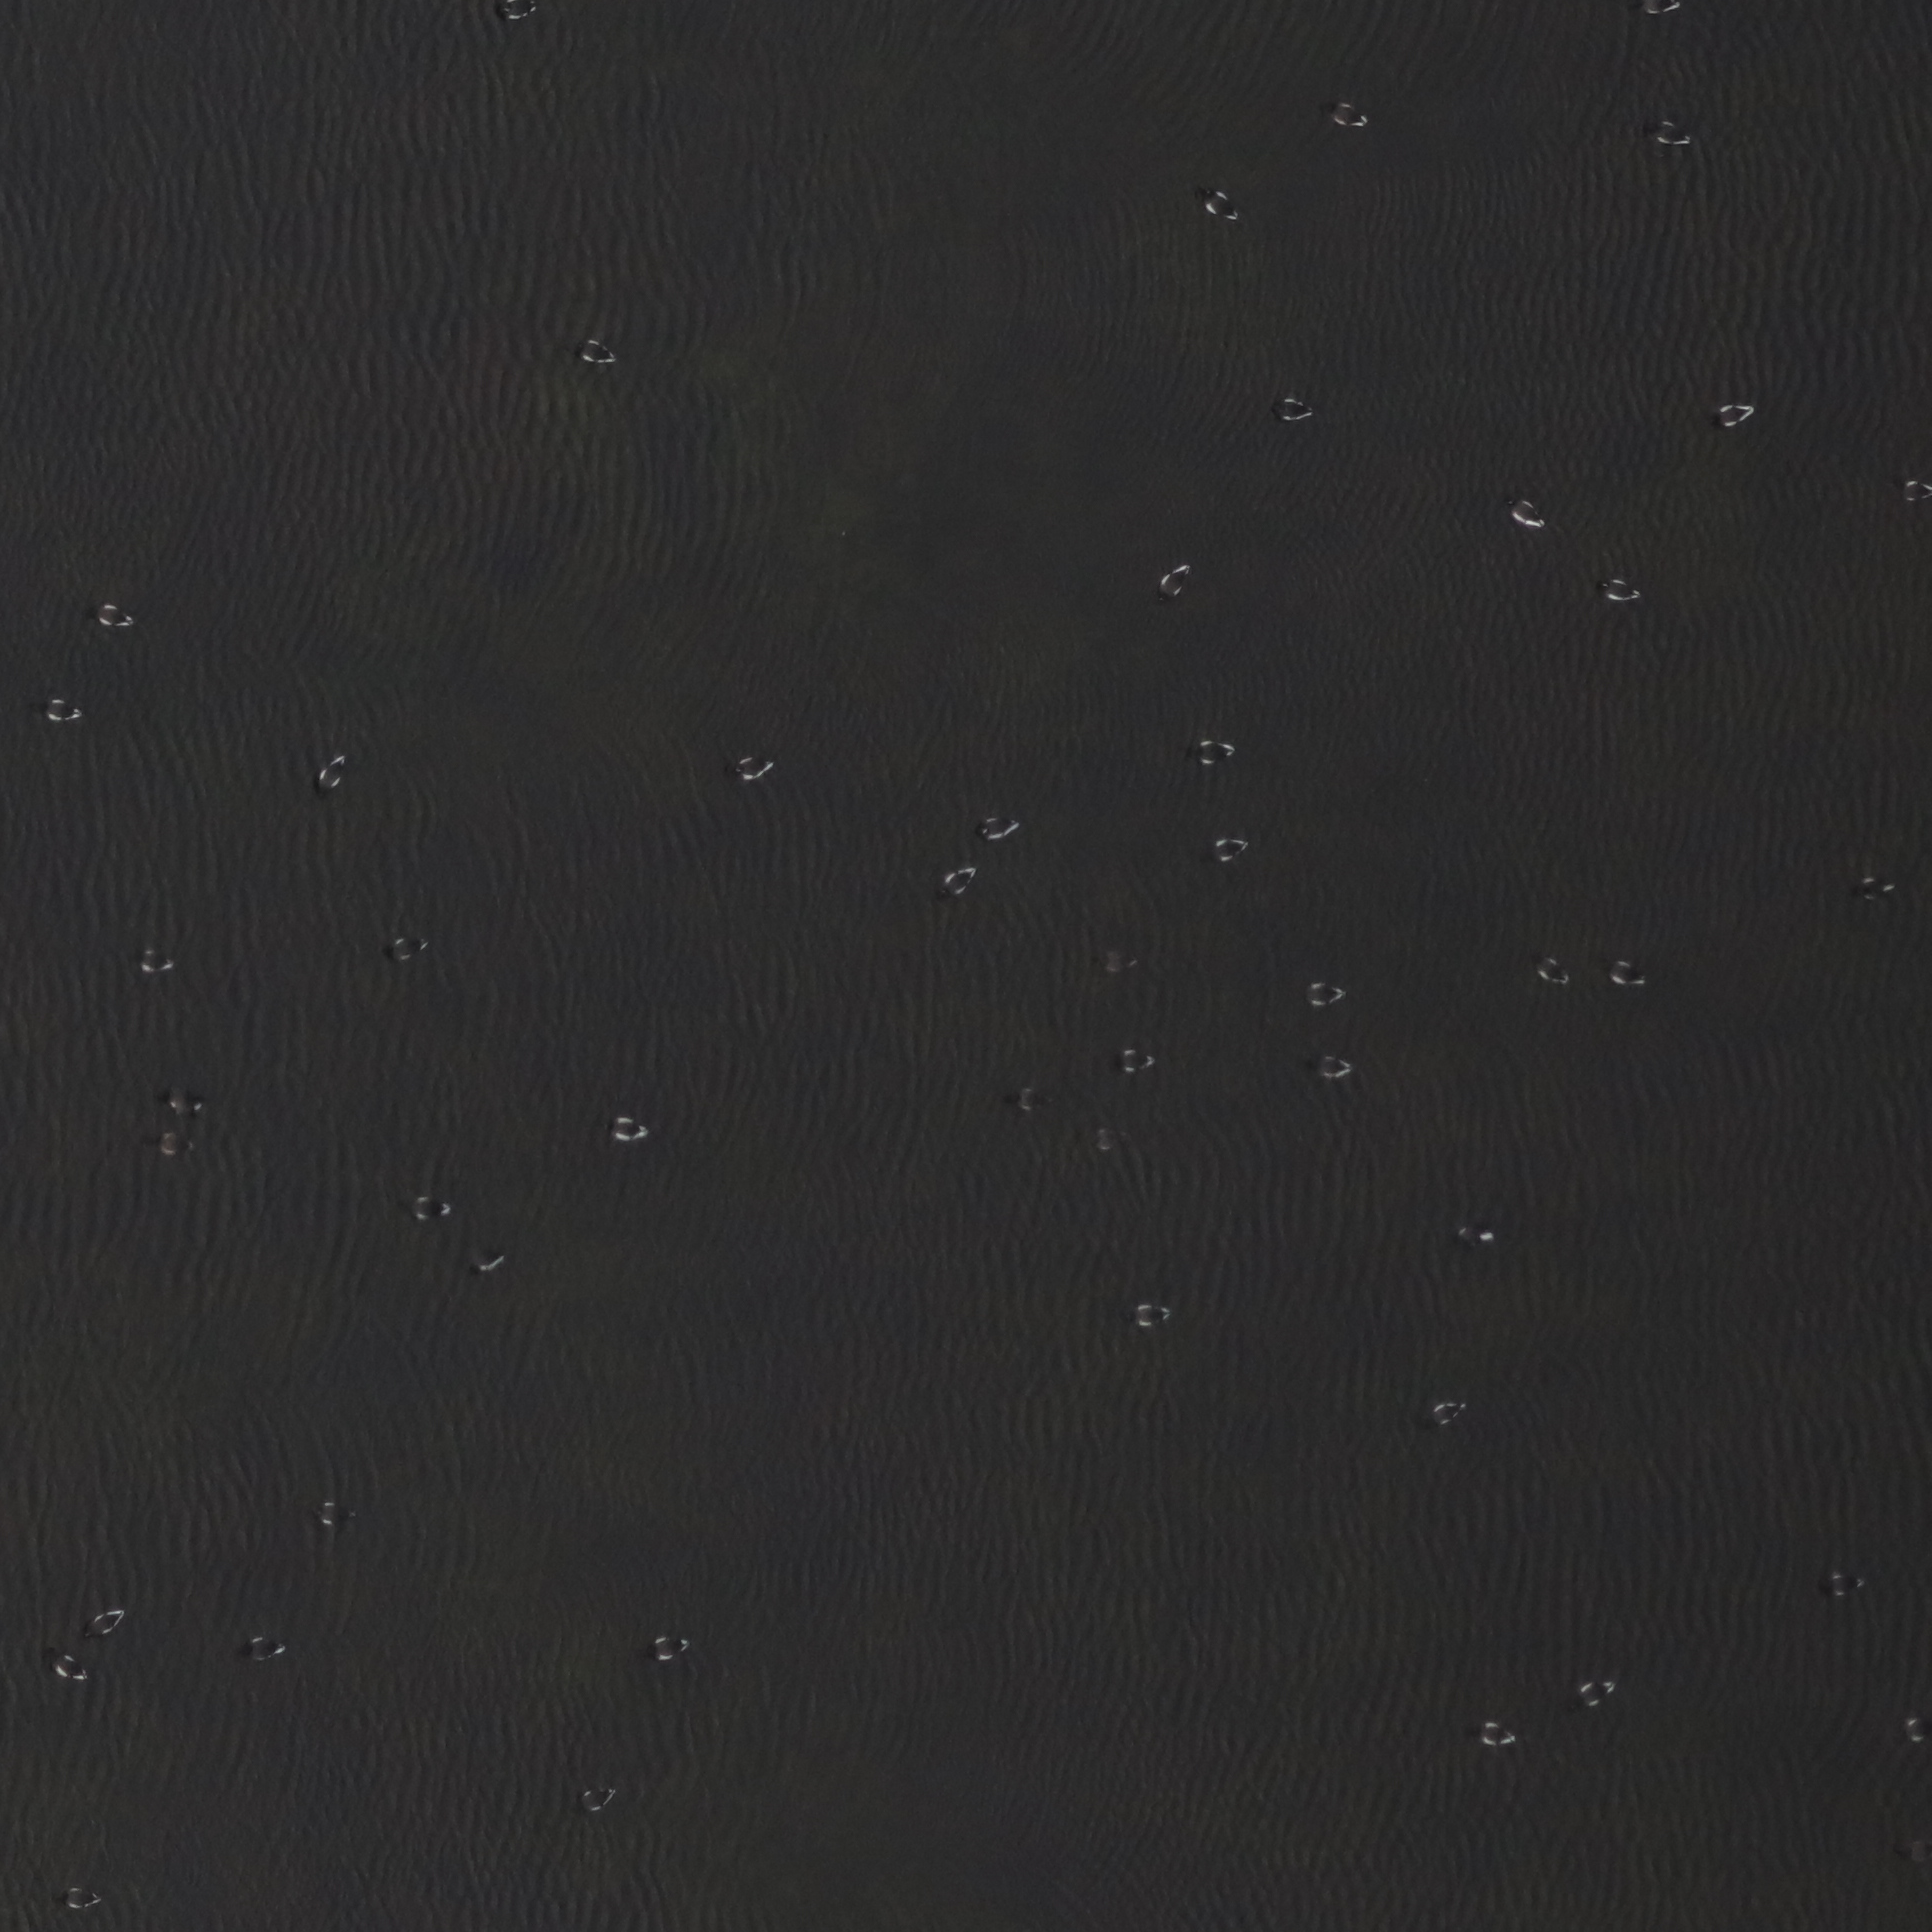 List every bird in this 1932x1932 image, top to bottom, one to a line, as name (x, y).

brant (1656, 1)
brant (520, 8)
brant (1344, 113)
brant (1669, 135)
brant (1219, 204)
brant (592, 351)
brant (1291, 409)
brant (1732, 414)
brant (1918, 490)
brant (1526, 512)
brant (1172, 581)
brant (1618, 589)
brant (110, 616)
brant (62, 709)
brant (1211, 753)
brant (751, 768)
brant (330, 774)
brant (996, 825)
brant (1223, 848)
brant (954, 882)
brant (1869, 887)
brant (402, 948)
brant (1116, 957)
brant (153, 959)
brant (1550, 969)
brant (1624, 973)
brant (1323, 995)
brant (1133, 1061)
brant (1330, 1064)
brant (1030, 1104)
brant (183, 1106)
brant (623, 1130)
brant (177, 1142)
brant (1110, 1142)
brant (428, 1208)
brant (1479, 1237)
brant (490, 1258)
brant (1148, 1315)
brant (1444, 1408)
brant (335, 1513)
brant (1841, 1586)
brant (105, 1622)
brant (266, 1647)
brant (668, 1650)
brant (66, 1668)
brant (1595, 1692)
brant (1920, 1727)
brant (1494, 1735)
brant (596, 1798)
brant (1919, 1848)
brant (77, 1899)